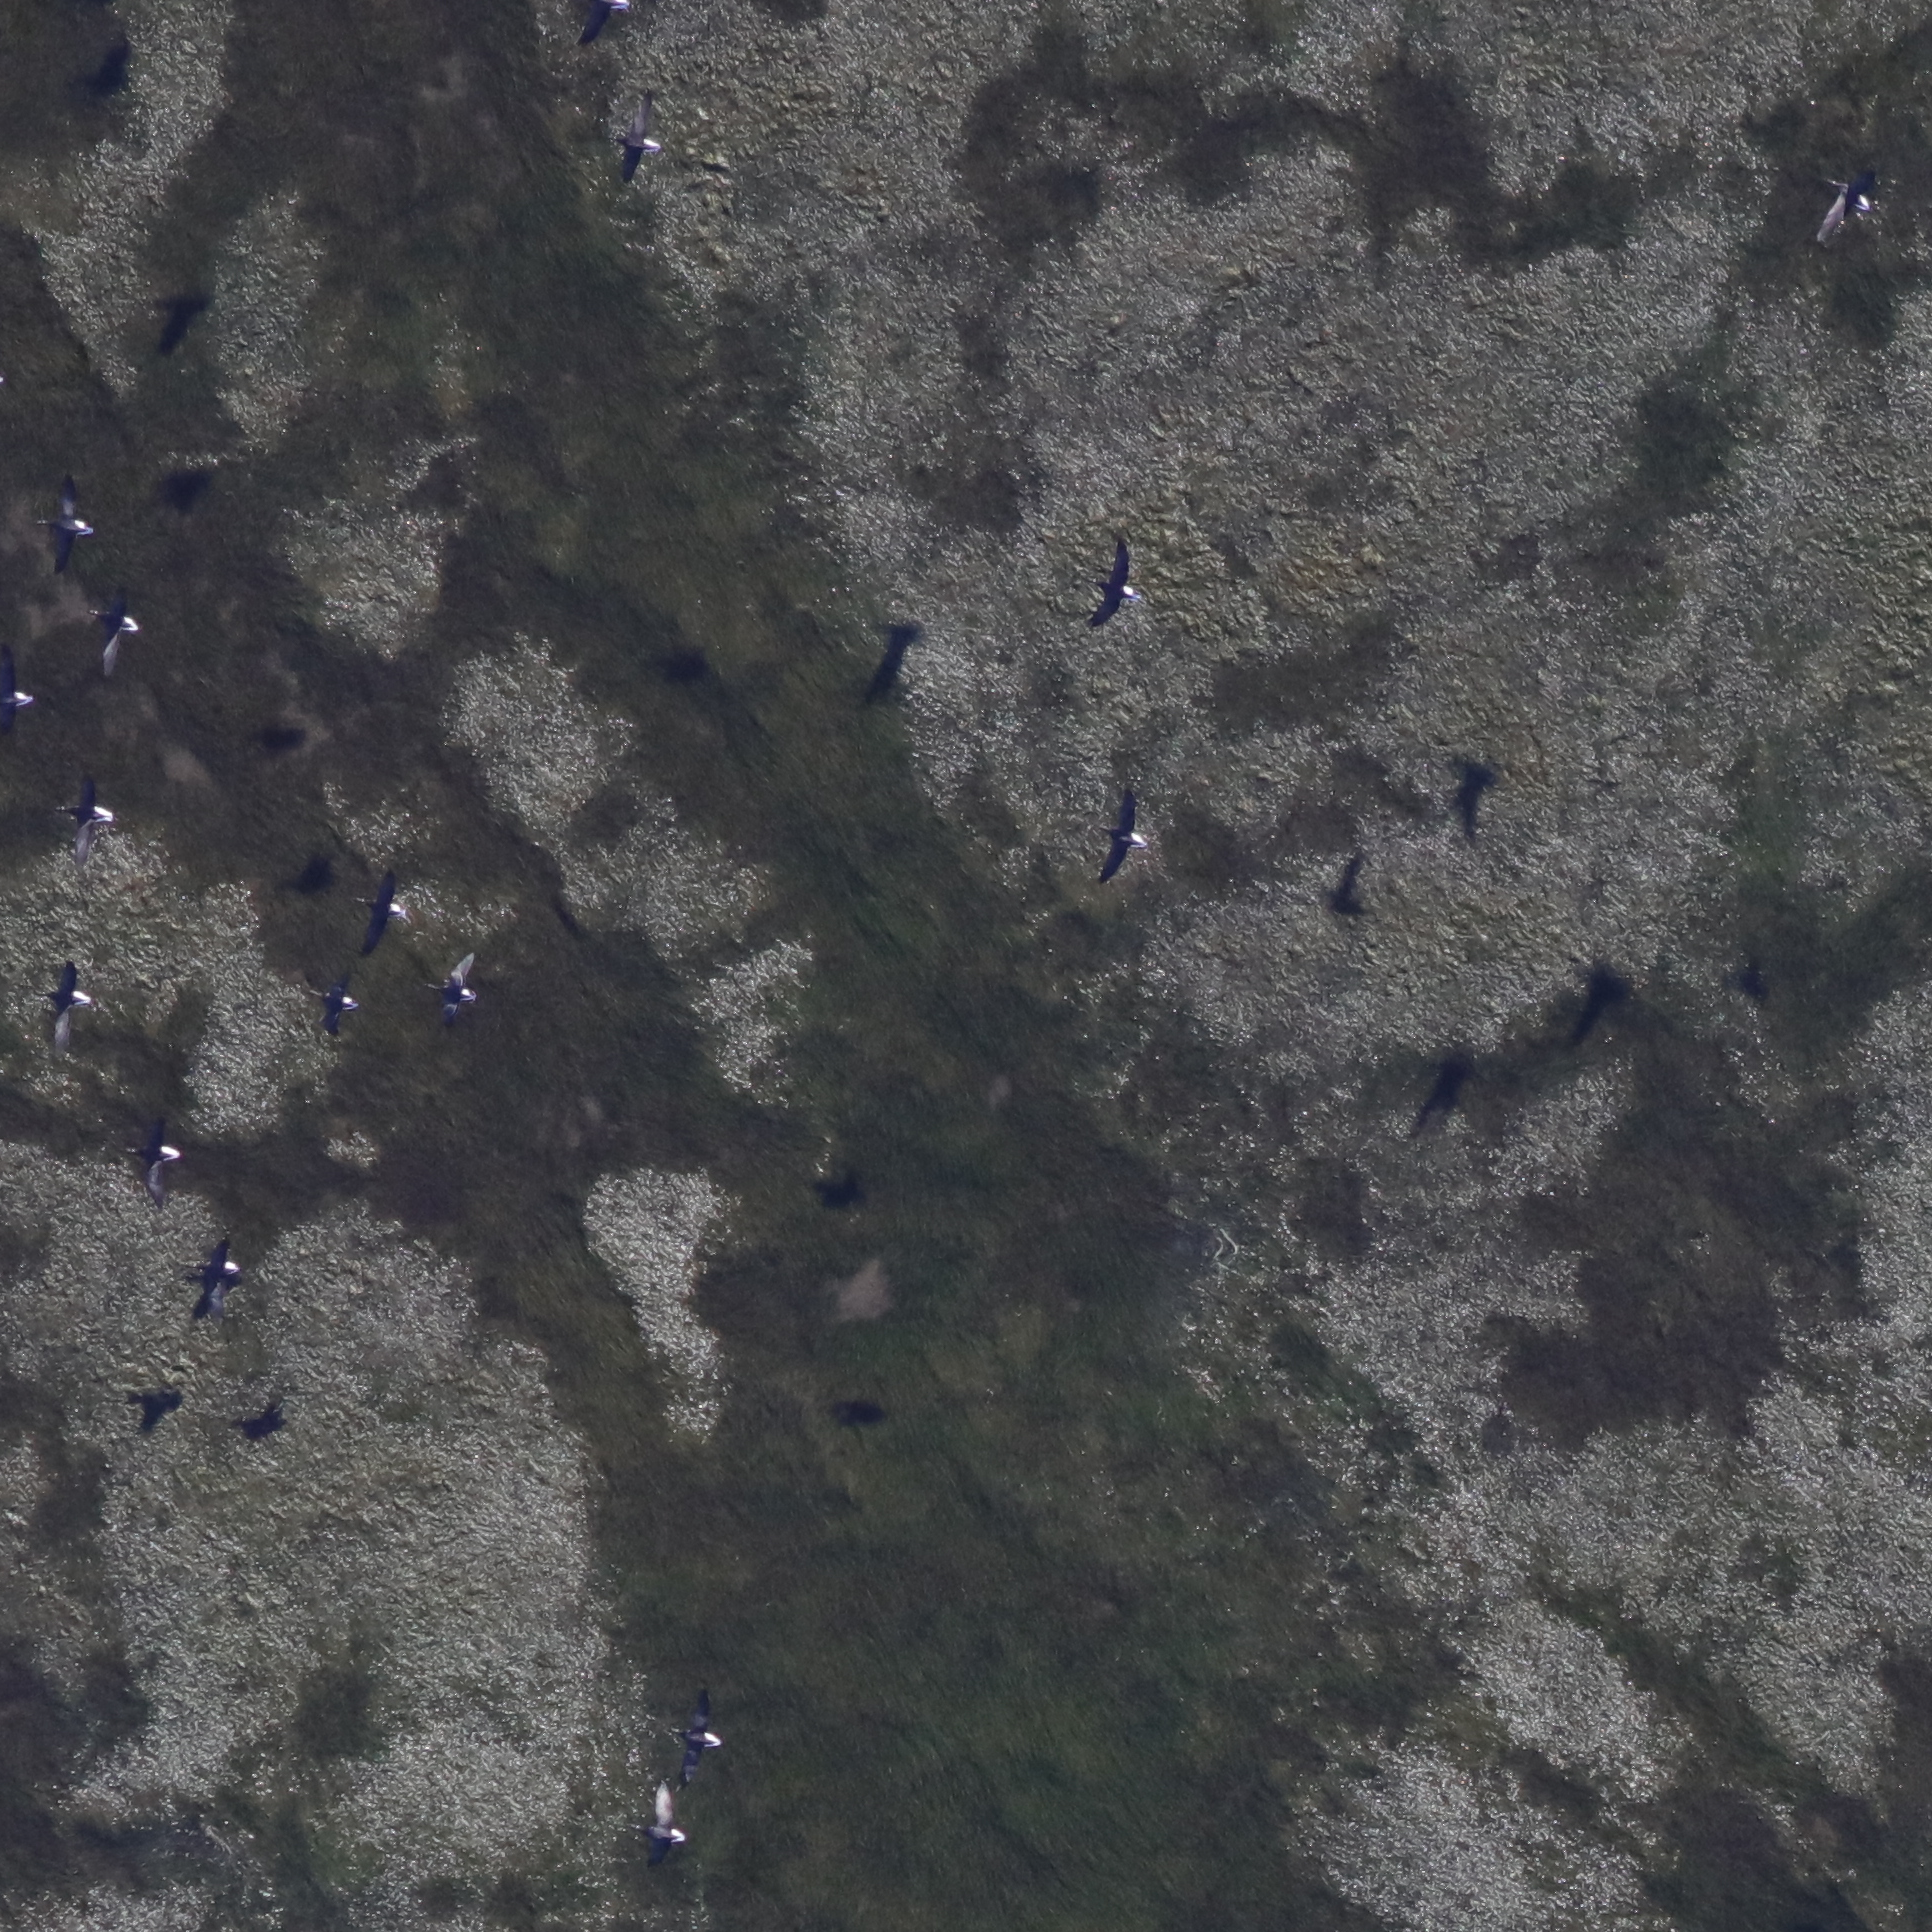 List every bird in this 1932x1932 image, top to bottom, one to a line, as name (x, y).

brant (602, 0)
brant (629, 140)
brant (1850, 193)
brant (65, 510)
brant (1117, 590)
brant (117, 627)
brant (13, 696)
brant (80, 813)
brant (1122, 832)
brant (379, 904)
brant (459, 991)
brant (77, 999)
brant (332, 1006)
brant (161, 1157)
brant (231, 1272)
brant (694, 1739)
brant (662, 1832)